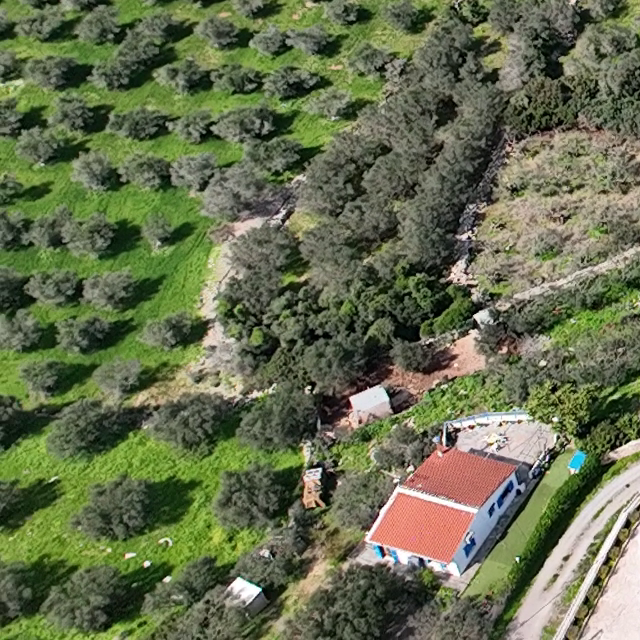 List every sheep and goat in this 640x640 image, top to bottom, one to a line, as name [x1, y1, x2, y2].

None